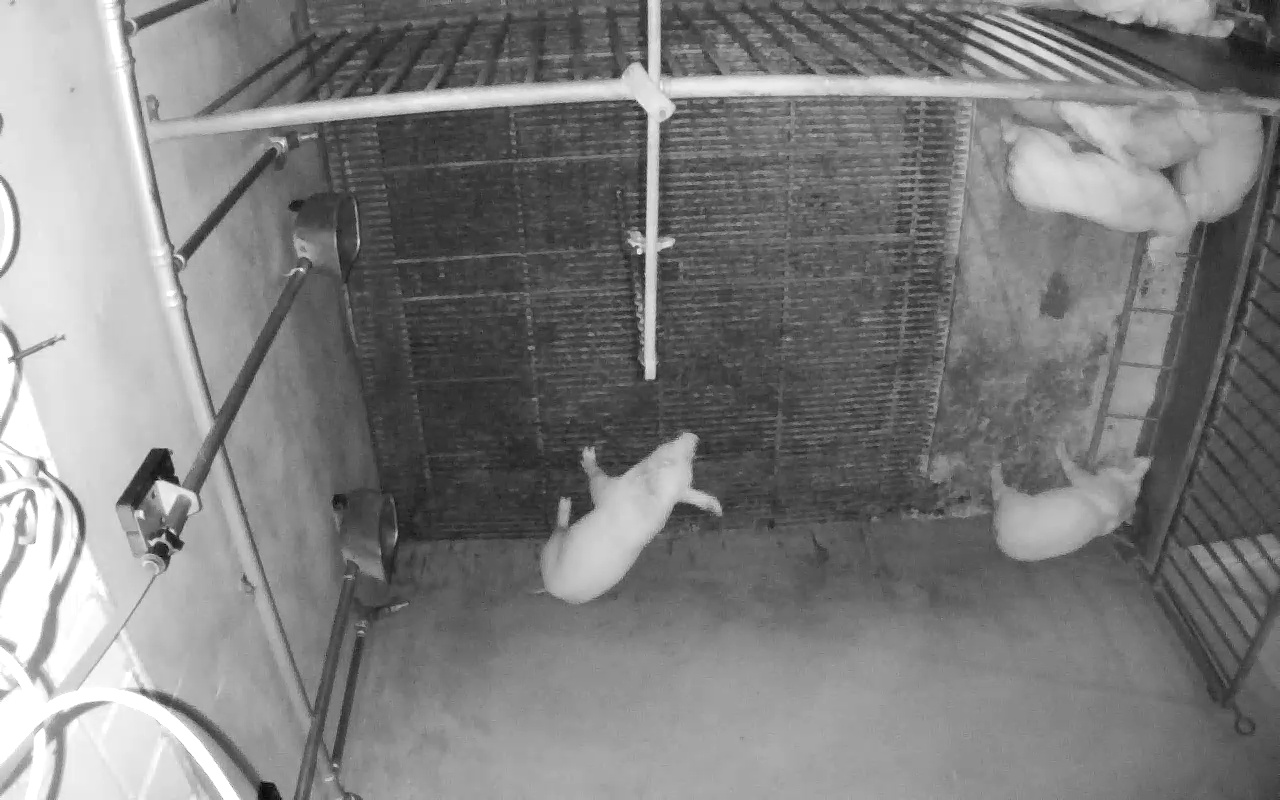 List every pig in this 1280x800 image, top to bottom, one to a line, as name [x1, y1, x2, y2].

pig [1076, 0, 1237, 38]
pig [961, 10, 1167, 88]
pig [1050, 101, 1215, 171]
pig [1171, 113, 1264, 224]
pig [1000, 119, 1217, 268]
pig [527, 432, 728, 603]
pig [990, 438, 1152, 565]